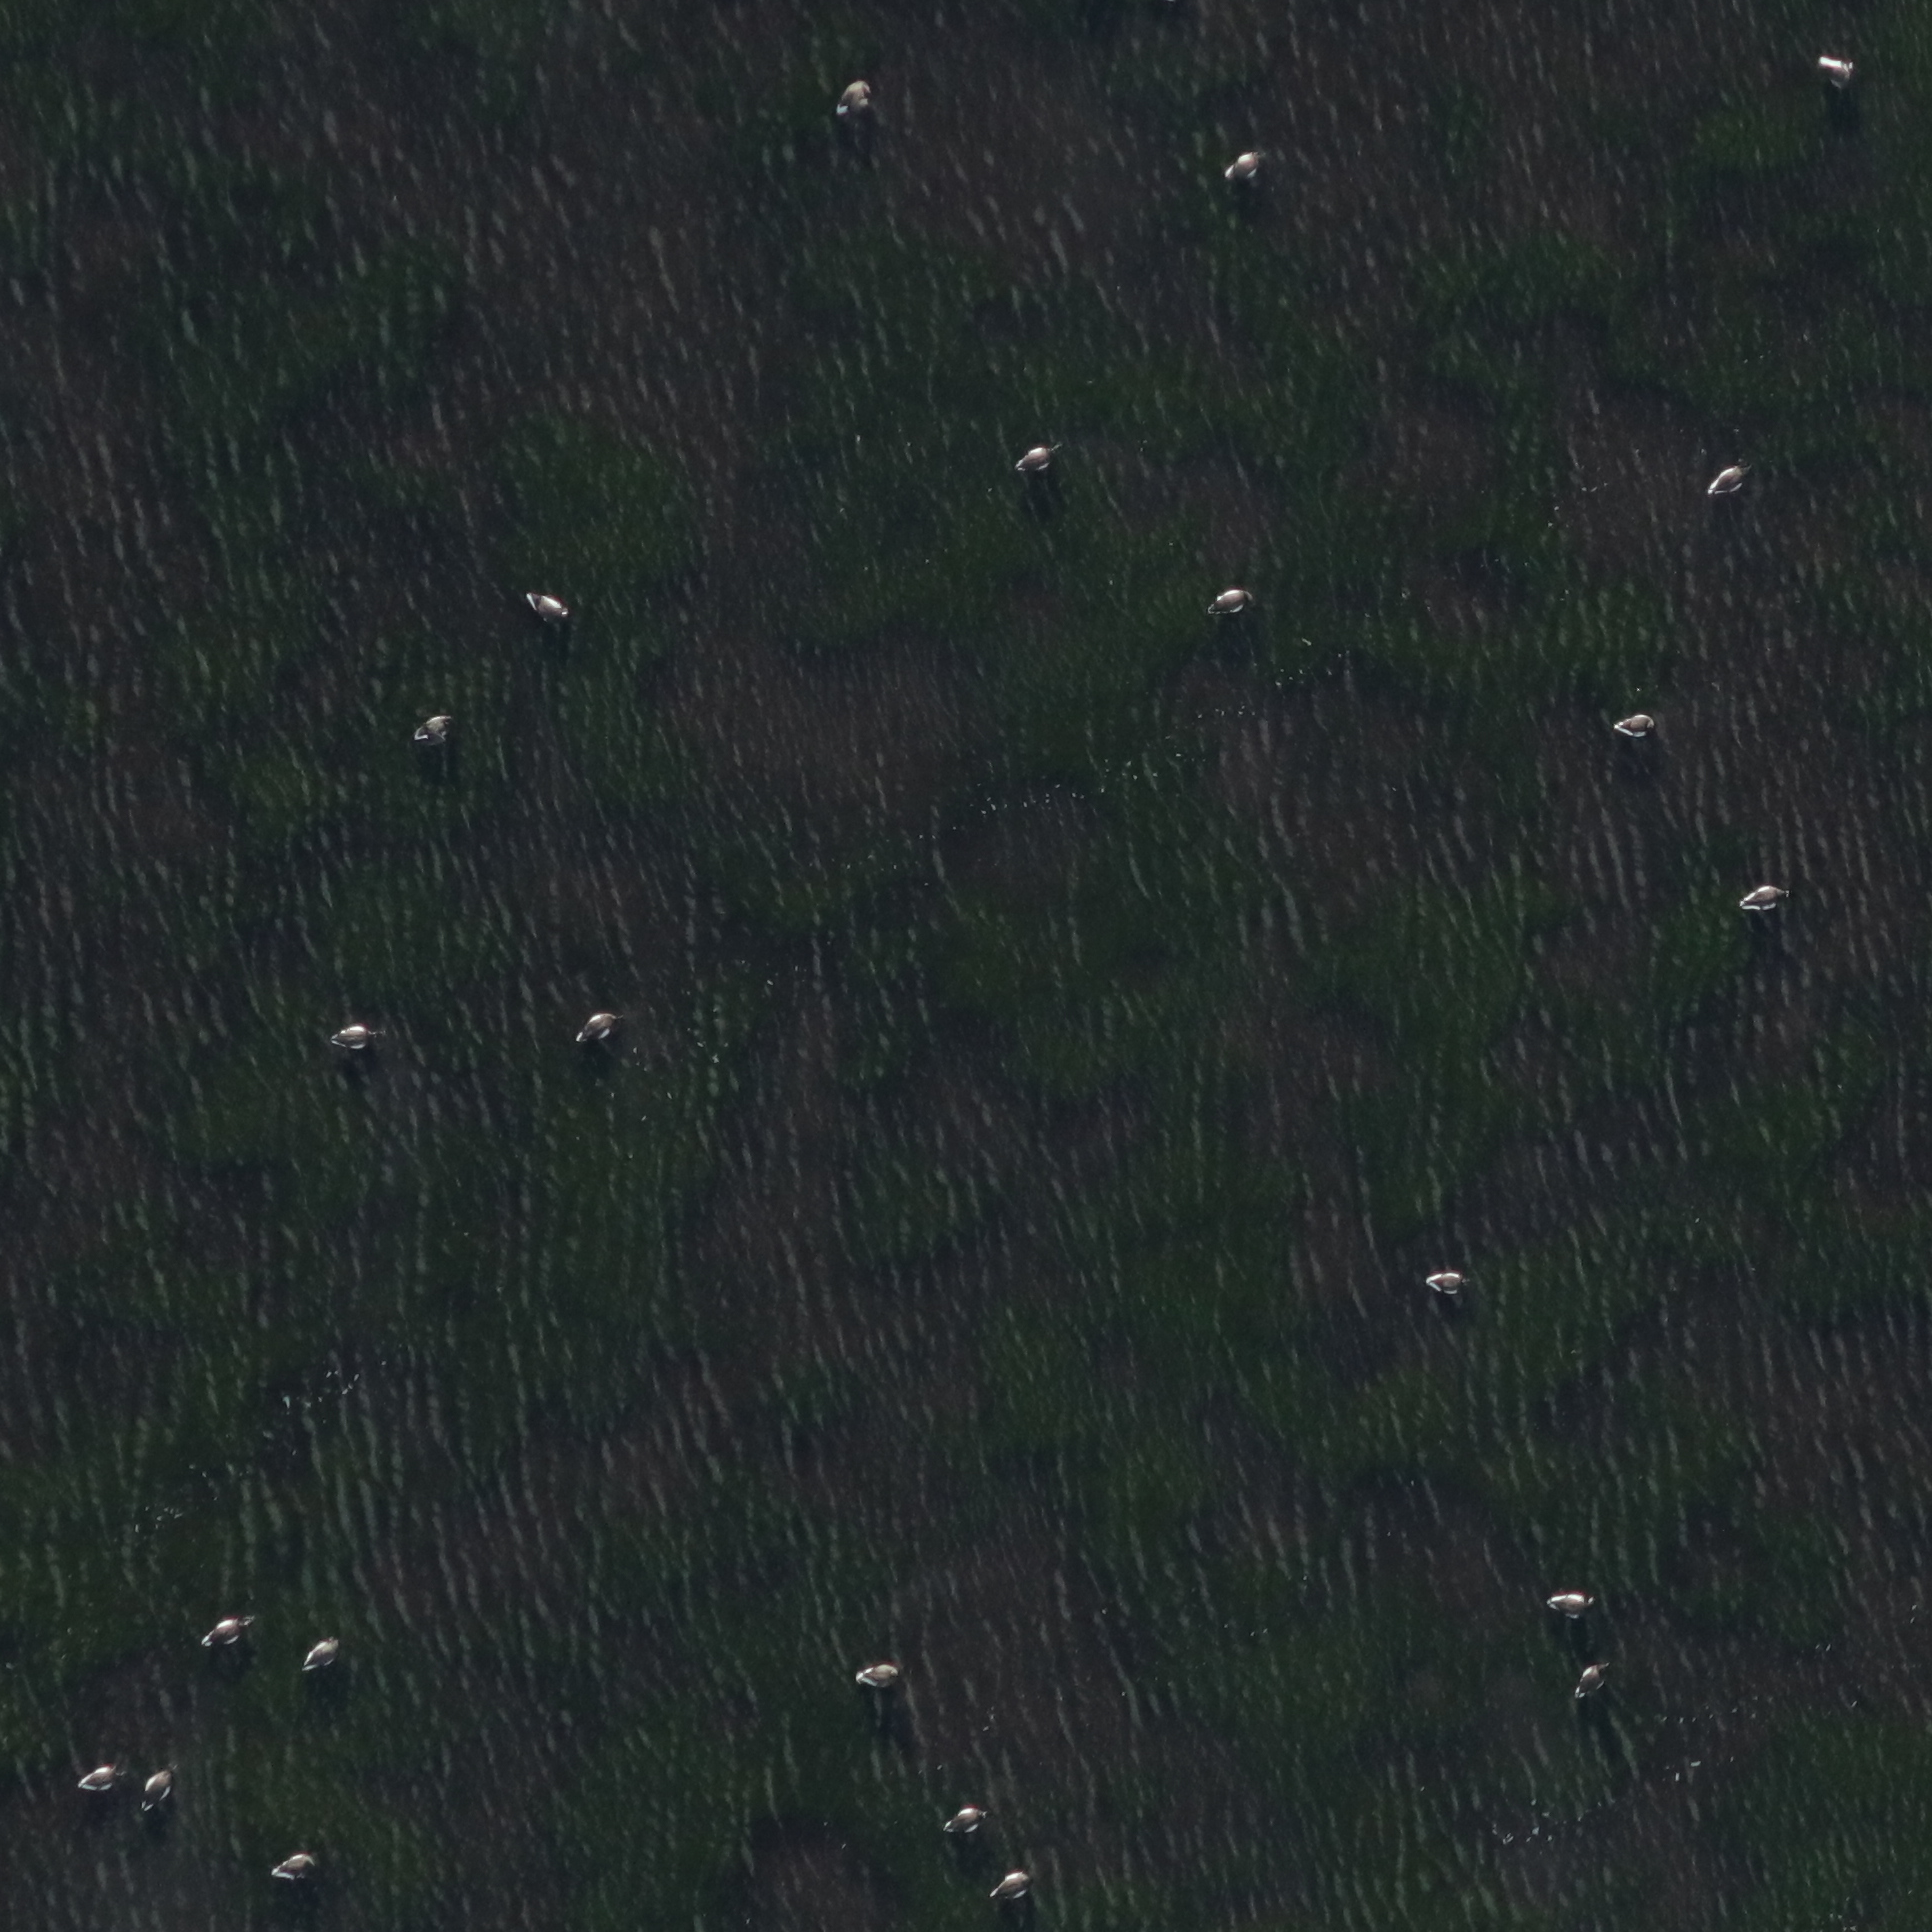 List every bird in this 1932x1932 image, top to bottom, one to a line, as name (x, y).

brant (1838, 74)
brant (855, 96)
brant (1244, 167)
brant (1035, 458)
brant (1729, 479)
brant (1231, 603)
brant (547, 607)
brant (1635, 725)
brant (433, 728)
brant (1763, 897)
brant (597, 1027)
brant (353, 1038)
brant (1448, 1283)
brant (1569, 1606)
brant (224, 1632)
brant (322, 1655)
brant (880, 1677)
brant (1588, 1678)
brant (100, 1779)
brant (156, 1787)
brant (966, 1820)
brant (294, 1868)
brant (1014, 1885)